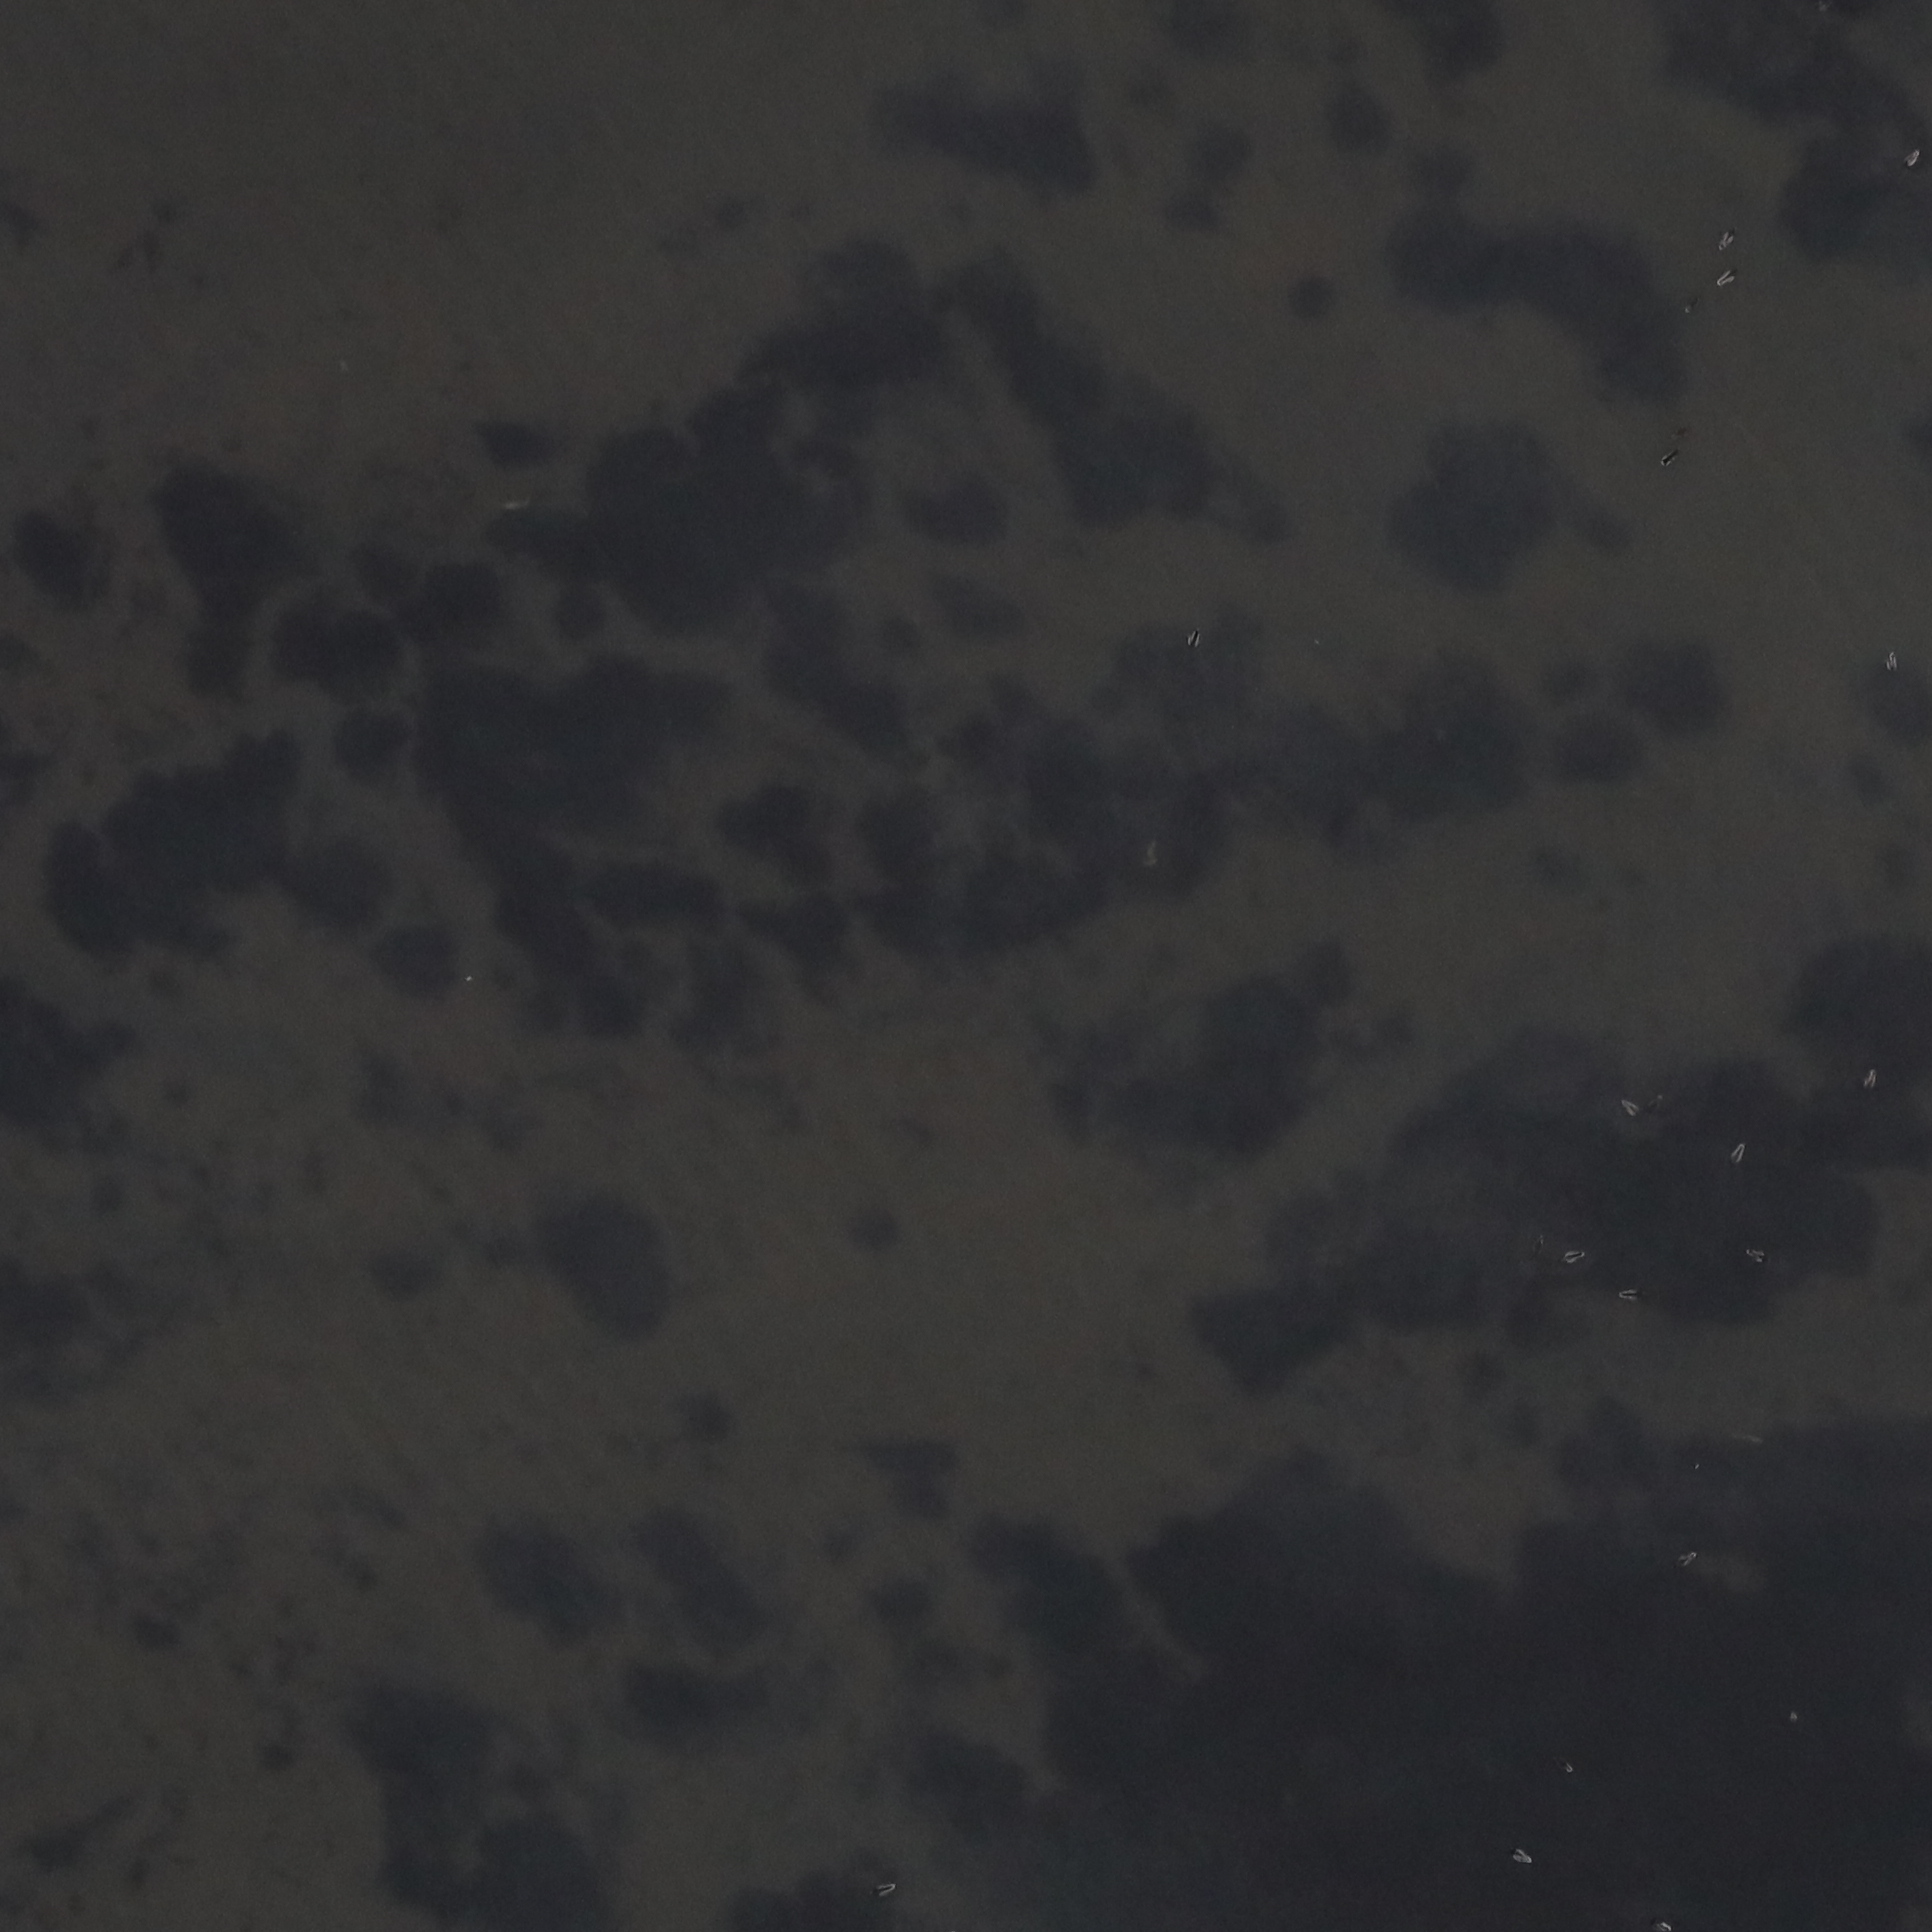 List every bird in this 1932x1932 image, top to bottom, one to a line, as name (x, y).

other bird (1917, 151)
other bird (1726, 239)
other bird (1733, 283)
other bird (1692, 307)
other bird (1684, 427)
other bird (1678, 458)
other bird (1193, 641)
other bird (1894, 665)
other bird (1864, 1076)
other bird (1631, 1104)
other bird (1661, 1110)
other bird (1735, 1153)
other bird (1537, 1246)
other bird (1763, 1248)
other bird (1572, 1259)
other bird (1639, 1289)
other bird (1685, 1557)
other bird (1792, 1718)
other bird (1560, 1762)
other bird (1523, 1850)
other bird (880, 1883)
other bird (1656, 1921)